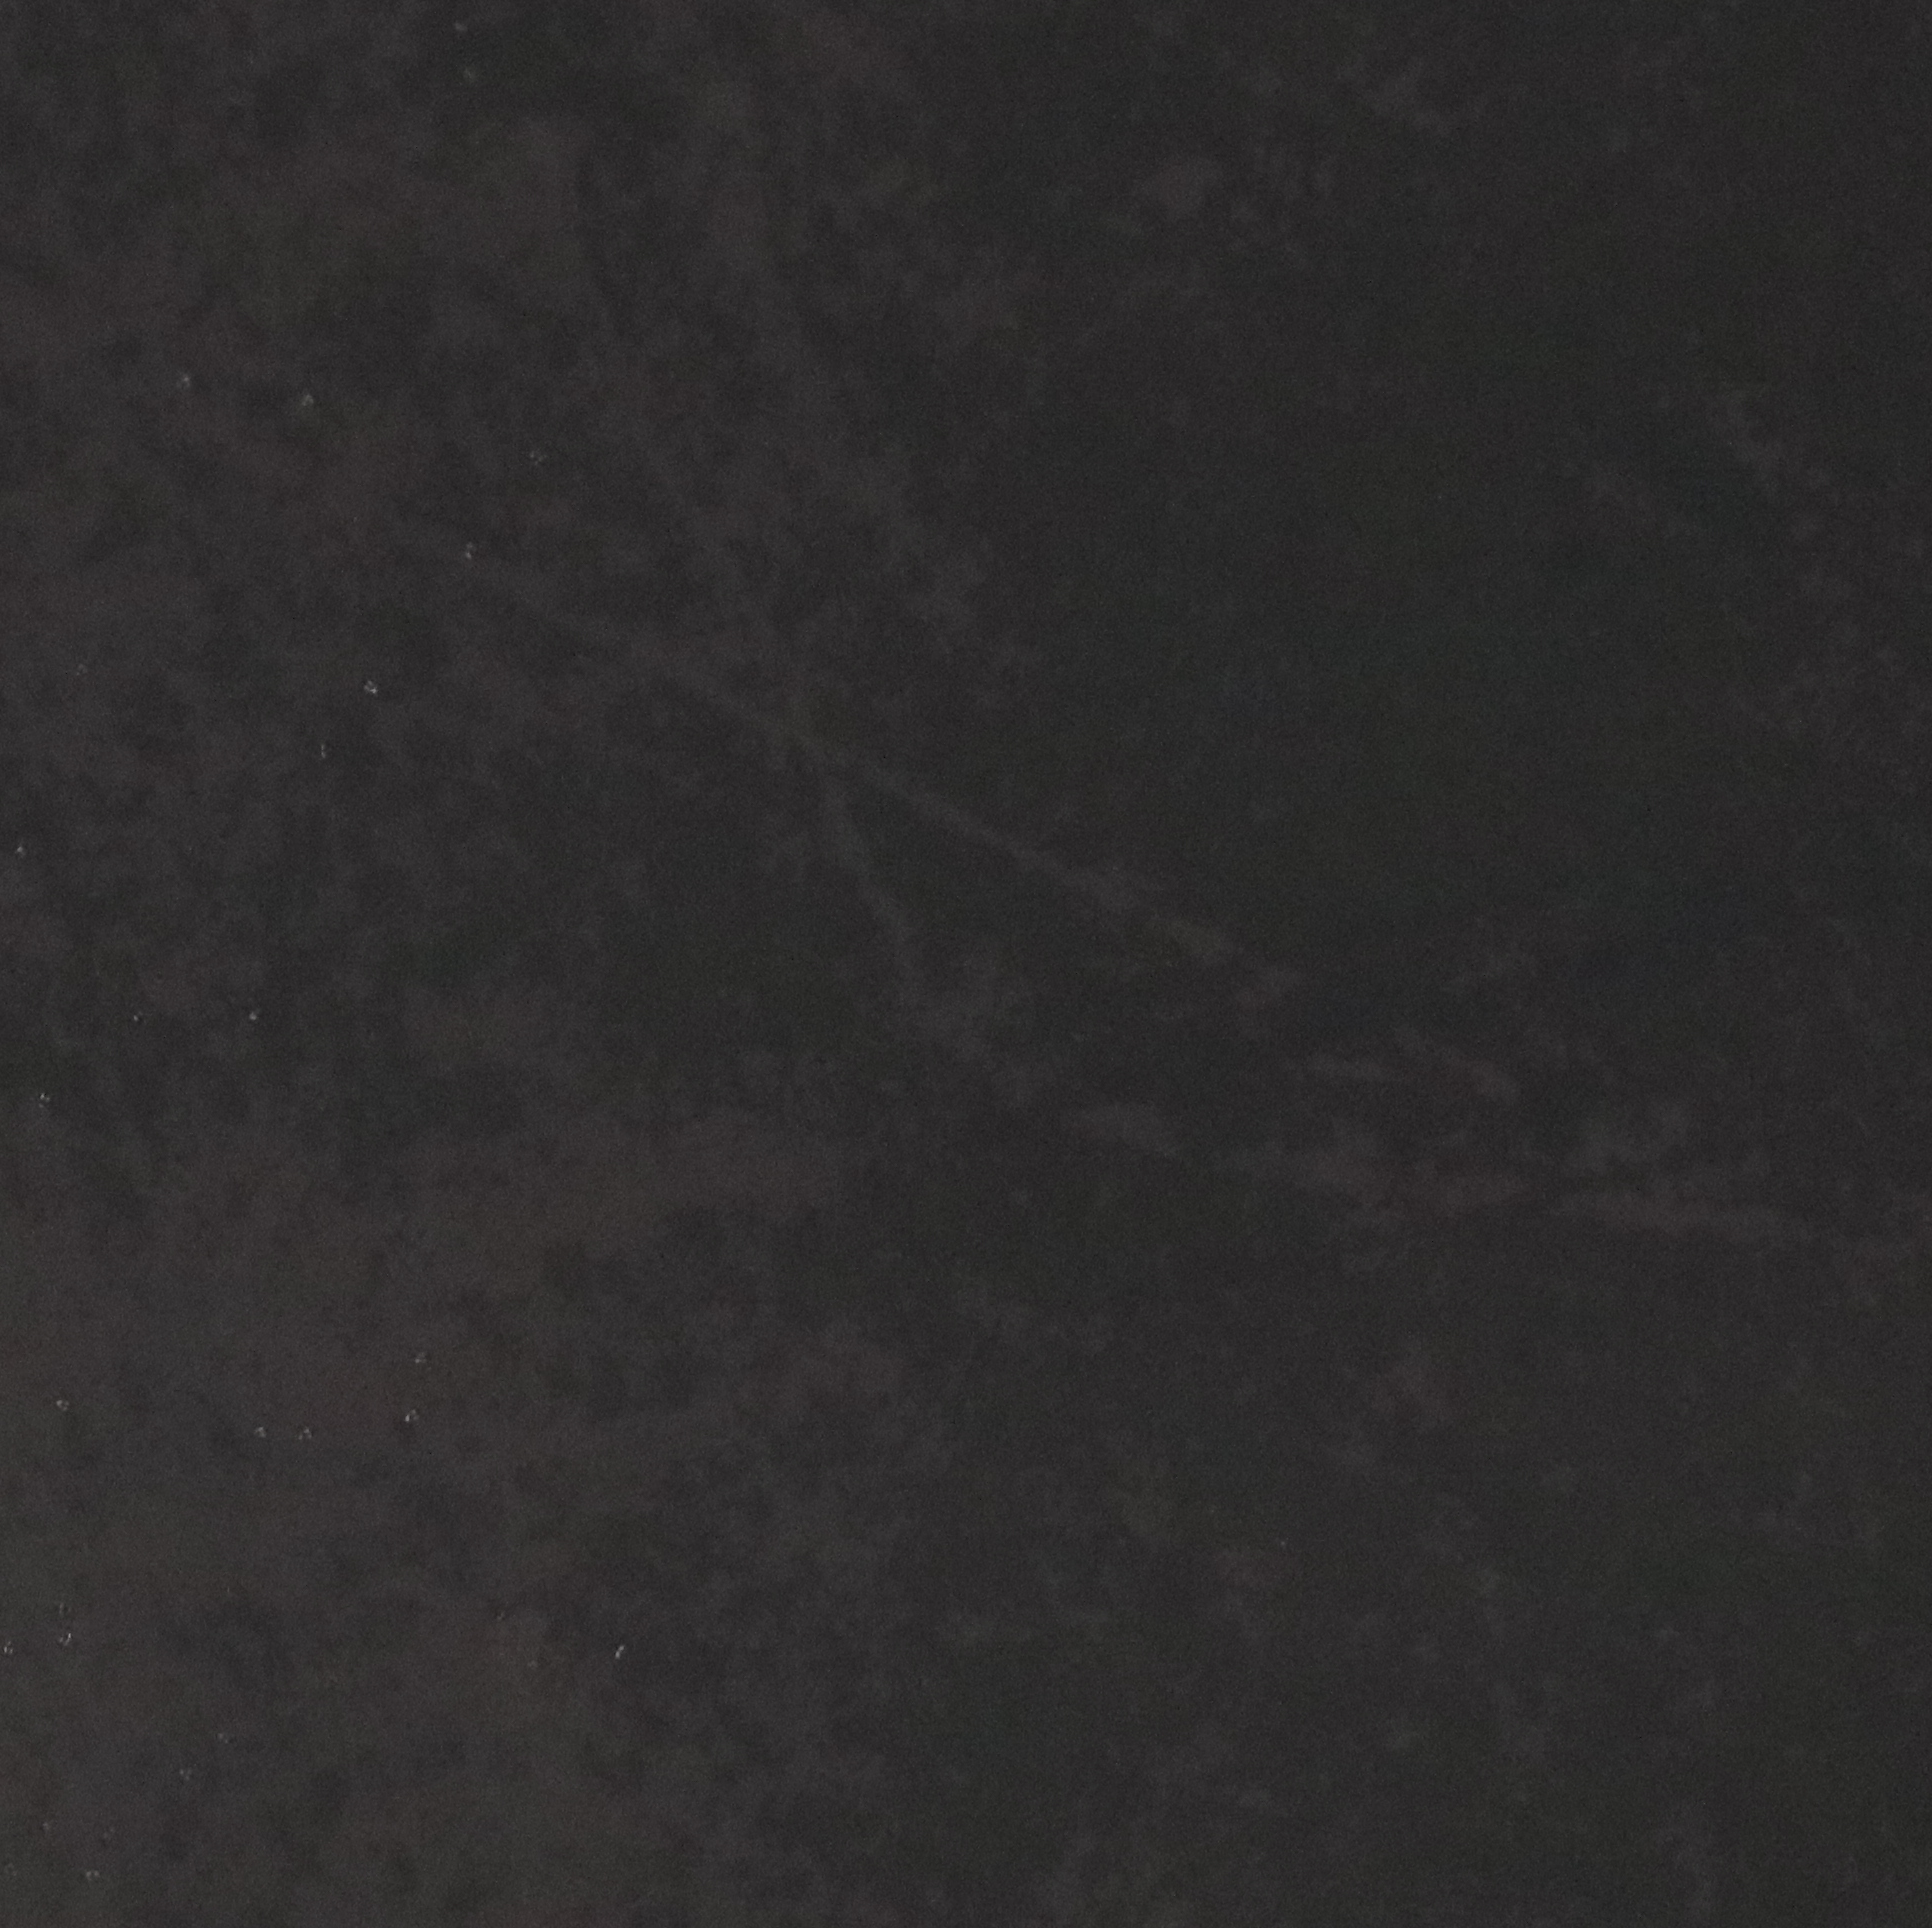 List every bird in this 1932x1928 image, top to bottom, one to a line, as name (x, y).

other bird (460, 26)
other bird (472, 73)
brant (182, 377)
brant (305, 402)
brant (539, 461)
brant (468, 551)
brant (81, 668)
brant (371, 683)
brant (323, 744)
brant (19, 849)
brant (256, 1013)
brant (141, 1018)
brant (43, 1103)
brant (417, 1353)
brant (57, 1401)
brant (413, 1416)
brant (254, 1431)
brant (305, 1431)
brant (62, 1607)
brant (67, 1639)
brant (15, 1644)
brant (624, 1652)
brant (228, 1741)
brant (189, 1776)
brant (42, 1826)
brant (105, 1833)
brant (10, 1870)
brant (92, 1873)